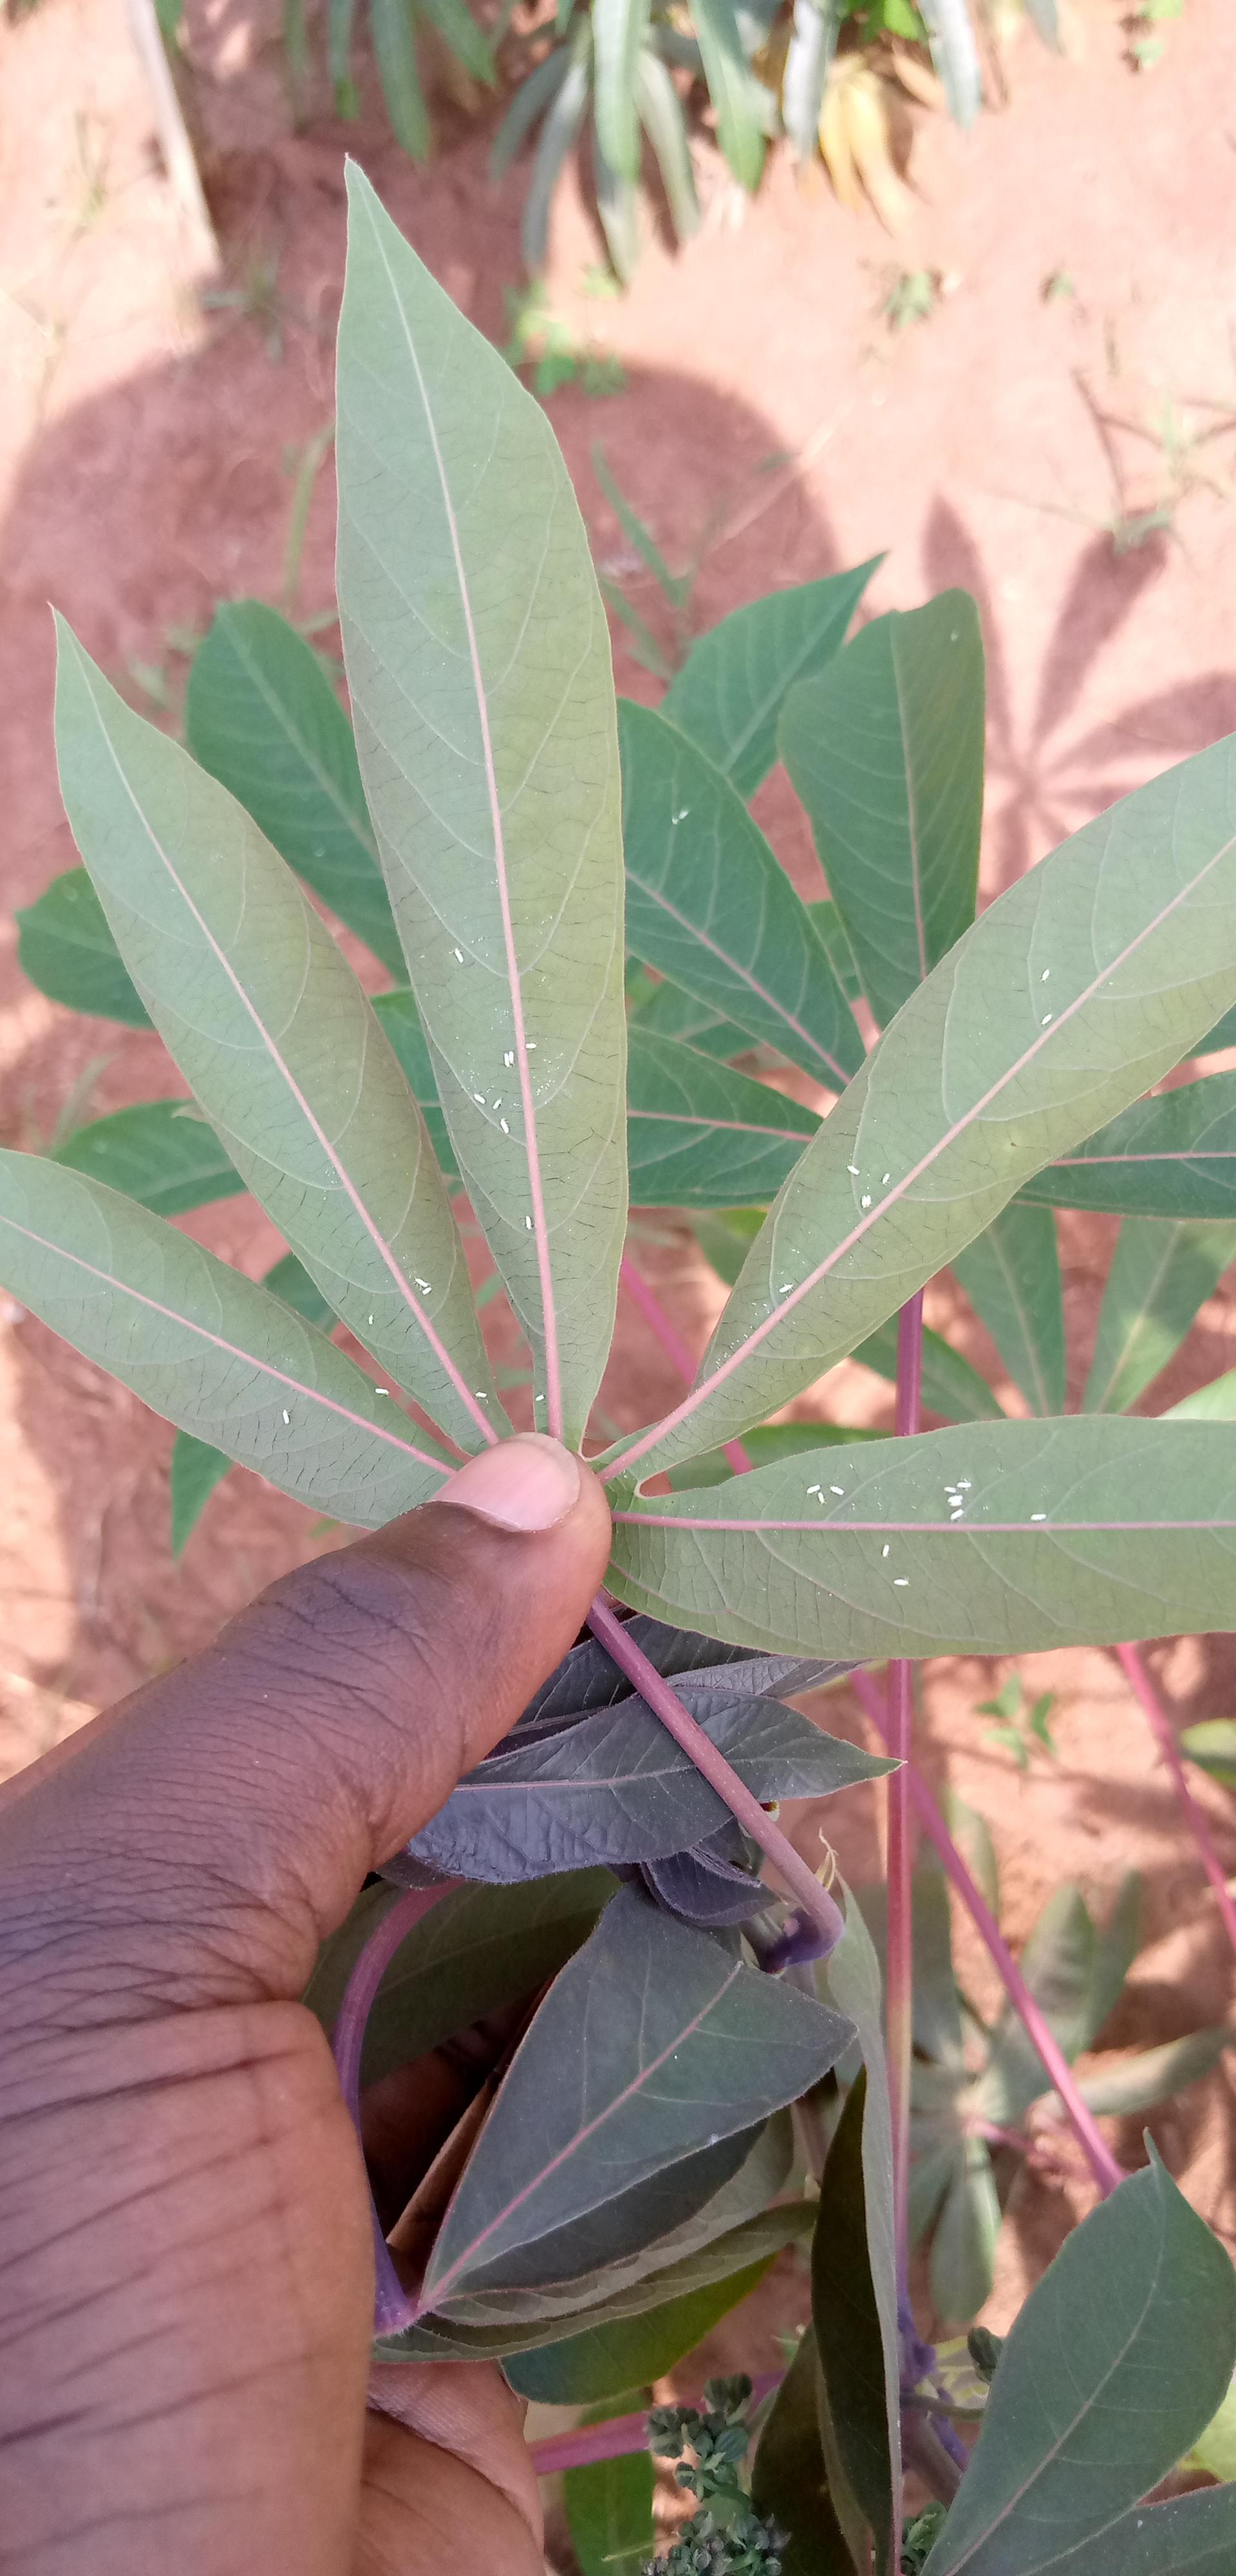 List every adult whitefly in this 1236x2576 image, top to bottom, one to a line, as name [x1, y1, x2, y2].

whitefly [452, 945, 466, 965]
whitefly [1038, 967, 1053, 984]
whitefly [1040, 1013, 1054, 1027]
whitefly [523, 1041, 539, 1052]
whitefly [508, 1050, 515, 1065]
whitefly [503, 1052, 510, 1069]
whitefly [473, 1092, 488, 1106]
whitefly [491, 1097, 503, 1112]
whitefly [499, 1118, 510, 1135]
whitefly [845, 1164, 862, 1177]
whitefly [879, 1171, 892, 1186]
whitefly [866, 1193, 872, 1210]
whitefly [861, 1193, 866, 1209]
whitefly [524, 1214, 534, 1231]
whitefly [413, 1277, 429, 1287]
whitefly [776, 1282, 795, 1295]
whitefly [421, 1286, 433, 1297]
whitefly [367, 1312, 375, 1327]
whitefly [373, 1387, 391, 1397]
whitefly [474, 1390, 489, 1400]
whitefly [534, 1392, 548, 1403]
whitefly [281, 1408, 292, 1426]
whitefly [955, 1480, 973, 1488]
whitefly [805, 1483, 821, 1495]
whitefly [829, 1484, 846, 1498]
whitefly [942, 1486, 957, 1493]
whitefly [817, 1492, 827, 1506]
whitefly [945, 1494, 964, 1502]
whitefly [948, 1501, 963, 1507]
whitefly [949, 1508, 964, 1522]
whitefly [1027, 1512, 1049, 1522]
whitefly [880, 1542, 892, 1559]
whitefly [892, 1577, 913, 1589]